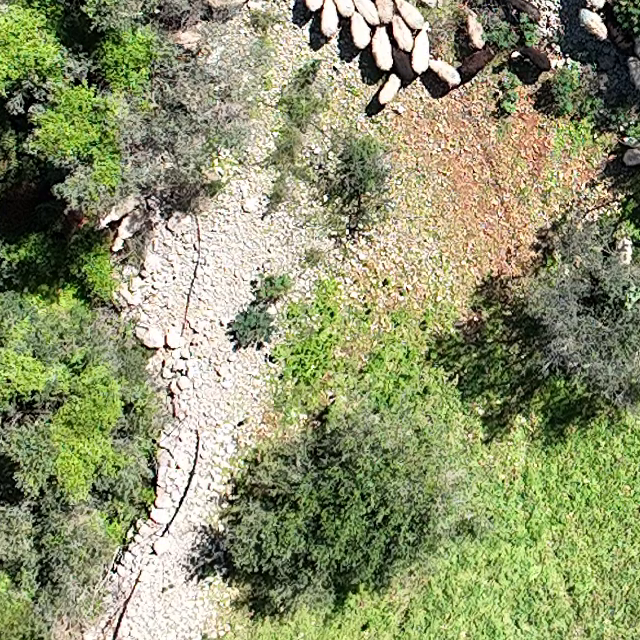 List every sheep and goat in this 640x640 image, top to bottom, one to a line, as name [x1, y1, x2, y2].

sheep [305, 0, 323, 10]
sheep [321, 0, 339, 36]
sheep [328, 0, 355, 18]
sheep [349, 0, 380, 24]
sheep [376, 0, 393, 24]
sheep [393, 0, 424, 30]
sheep [506, 0, 541, 22]
sheep [585, 0, 605, 7]
sheep [463, 7, 484, 48]
sheep [579, 8, 608, 42]
sheep [350, 13, 372, 48]
sheep [392, 15, 413, 51]
sheep [413, 21, 429, 75]
sheep [373, 27, 393, 70]
sheep [460, 43, 497, 80]
sheep [391, 47, 416, 83]
sheep [510, 48, 551, 70]
sheep [627, 57, 639, 93]
sheep [429, 59, 460, 90]
sheep [378, 74, 401, 104]
sheep [618, 137, 639, 148]
sheep [623, 147, 639, 165]
sheep [95, 192, 142, 227]
sheep [111, 209, 144, 252]
sheep [619, 235, 633, 265]